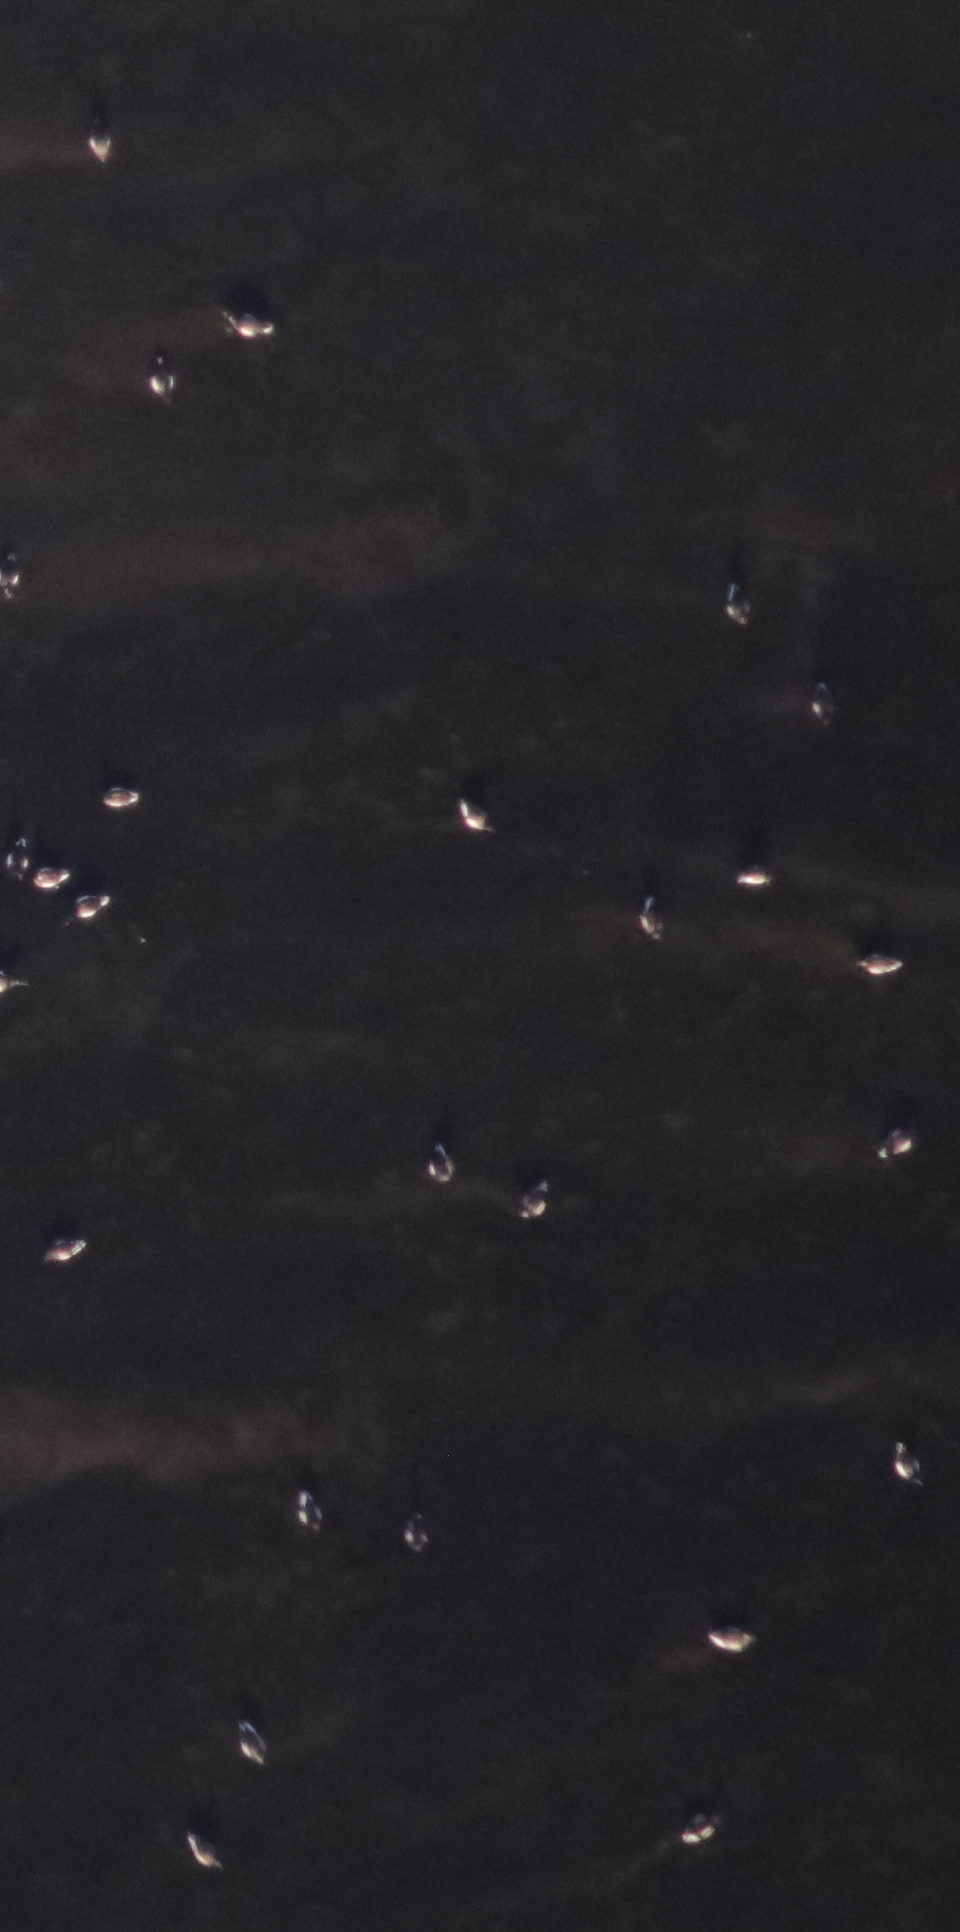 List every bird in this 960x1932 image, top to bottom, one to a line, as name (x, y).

brant (100, 143)
brant (248, 322)
brant (162, 379)
brant (8, 577)
brant (740, 605)
brant (821, 710)
brant (118, 795)
brant (474, 815)
brant (18, 858)
brant (48, 875)
brant (755, 876)
brant (89, 904)
brant (650, 917)
brant (877, 971)
brant (896, 1142)
brant (440, 1164)
brant (532, 1200)
brant (64, 1251)
brant (906, 1464)
brant (313, 1507)
brant (413, 1542)
brant (730, 1638)
brant (253, 1743)
brant (700, 1827)
brant (206, 1851)